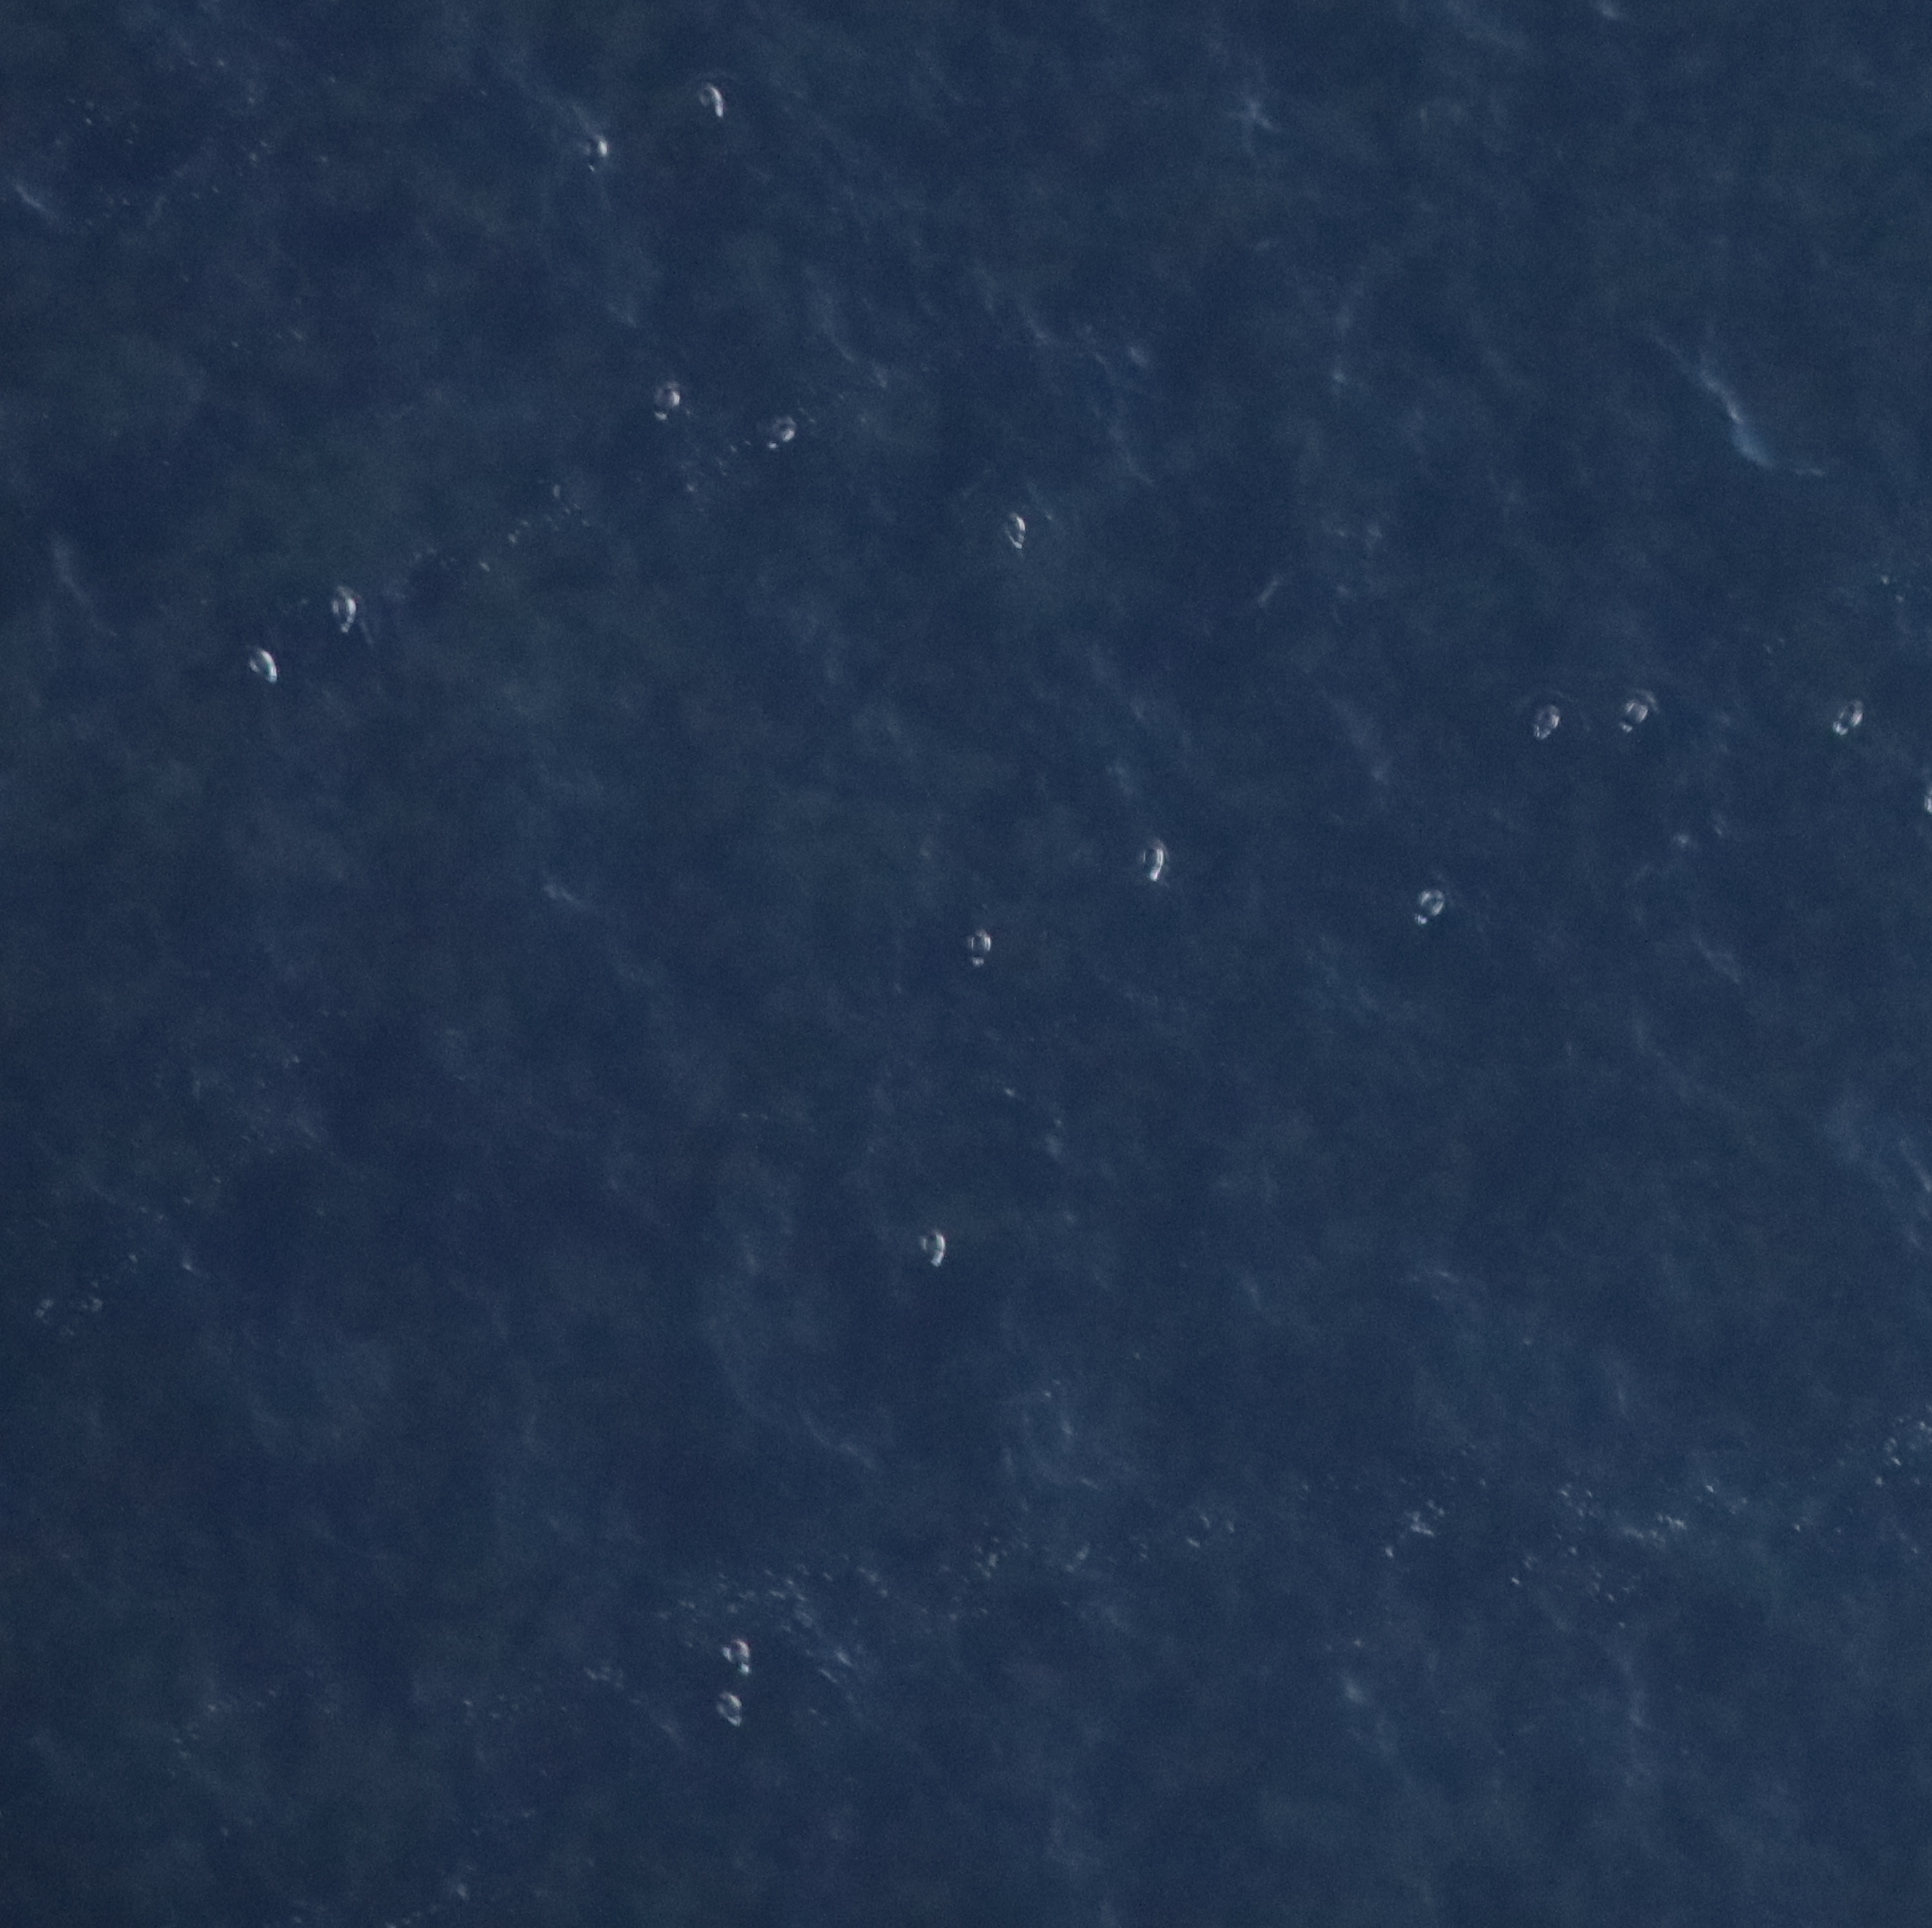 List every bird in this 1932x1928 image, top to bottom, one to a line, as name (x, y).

brant (712, 100)
brant (597, 151)
brant (660, 399)
brant (783, 433)
brant (1014, 528)
brant (343, 609)
brant (259, 663)
brant (1634, 713)
brant (1848, 717)
brant (1547, 719)
brant (1149, 861)
brant (1431, 906)
brant (982, 945)
brant (934, 1254)
brant (734, 1654)
brant (725, 1706)